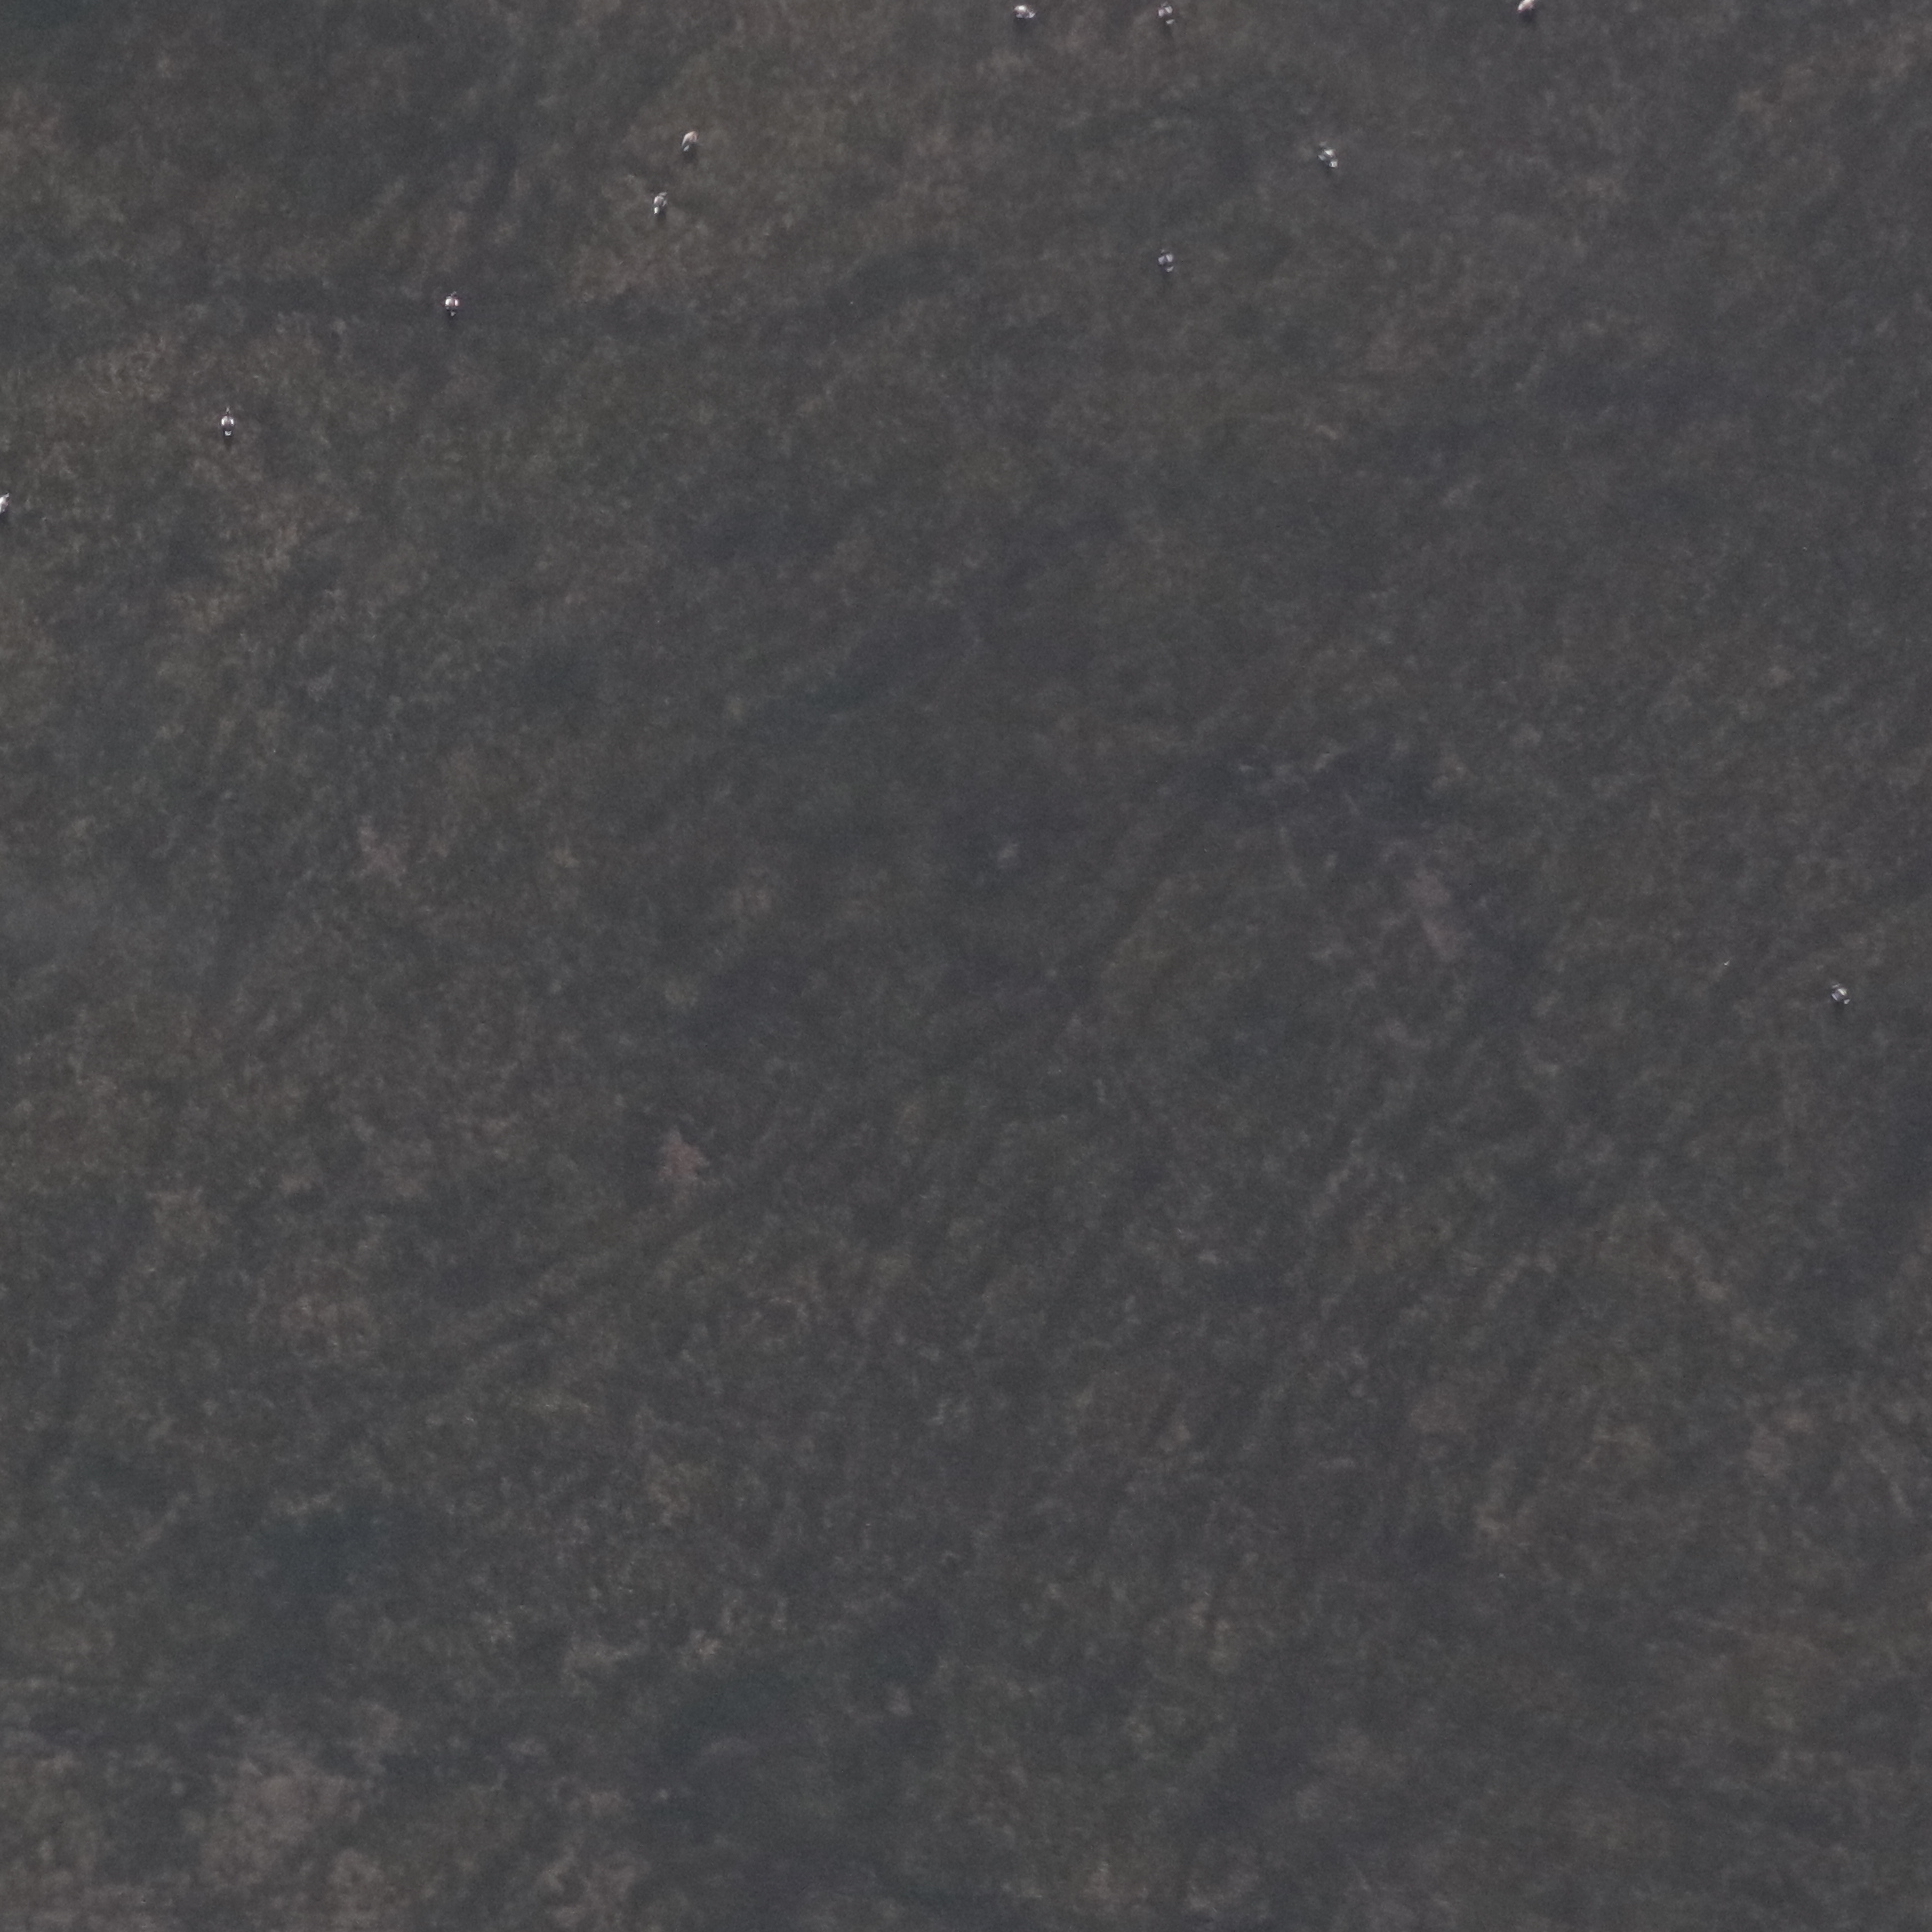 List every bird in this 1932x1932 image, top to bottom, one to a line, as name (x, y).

brant (1527, 4)
brant (1021, 9)
brant (1163, 13)
brant (689, 135)
brant (1331, 160)
brant (660, 207)
brant (1166, 257)
brant (450, 301)
brant (231, 422)
brant (1839, 994)